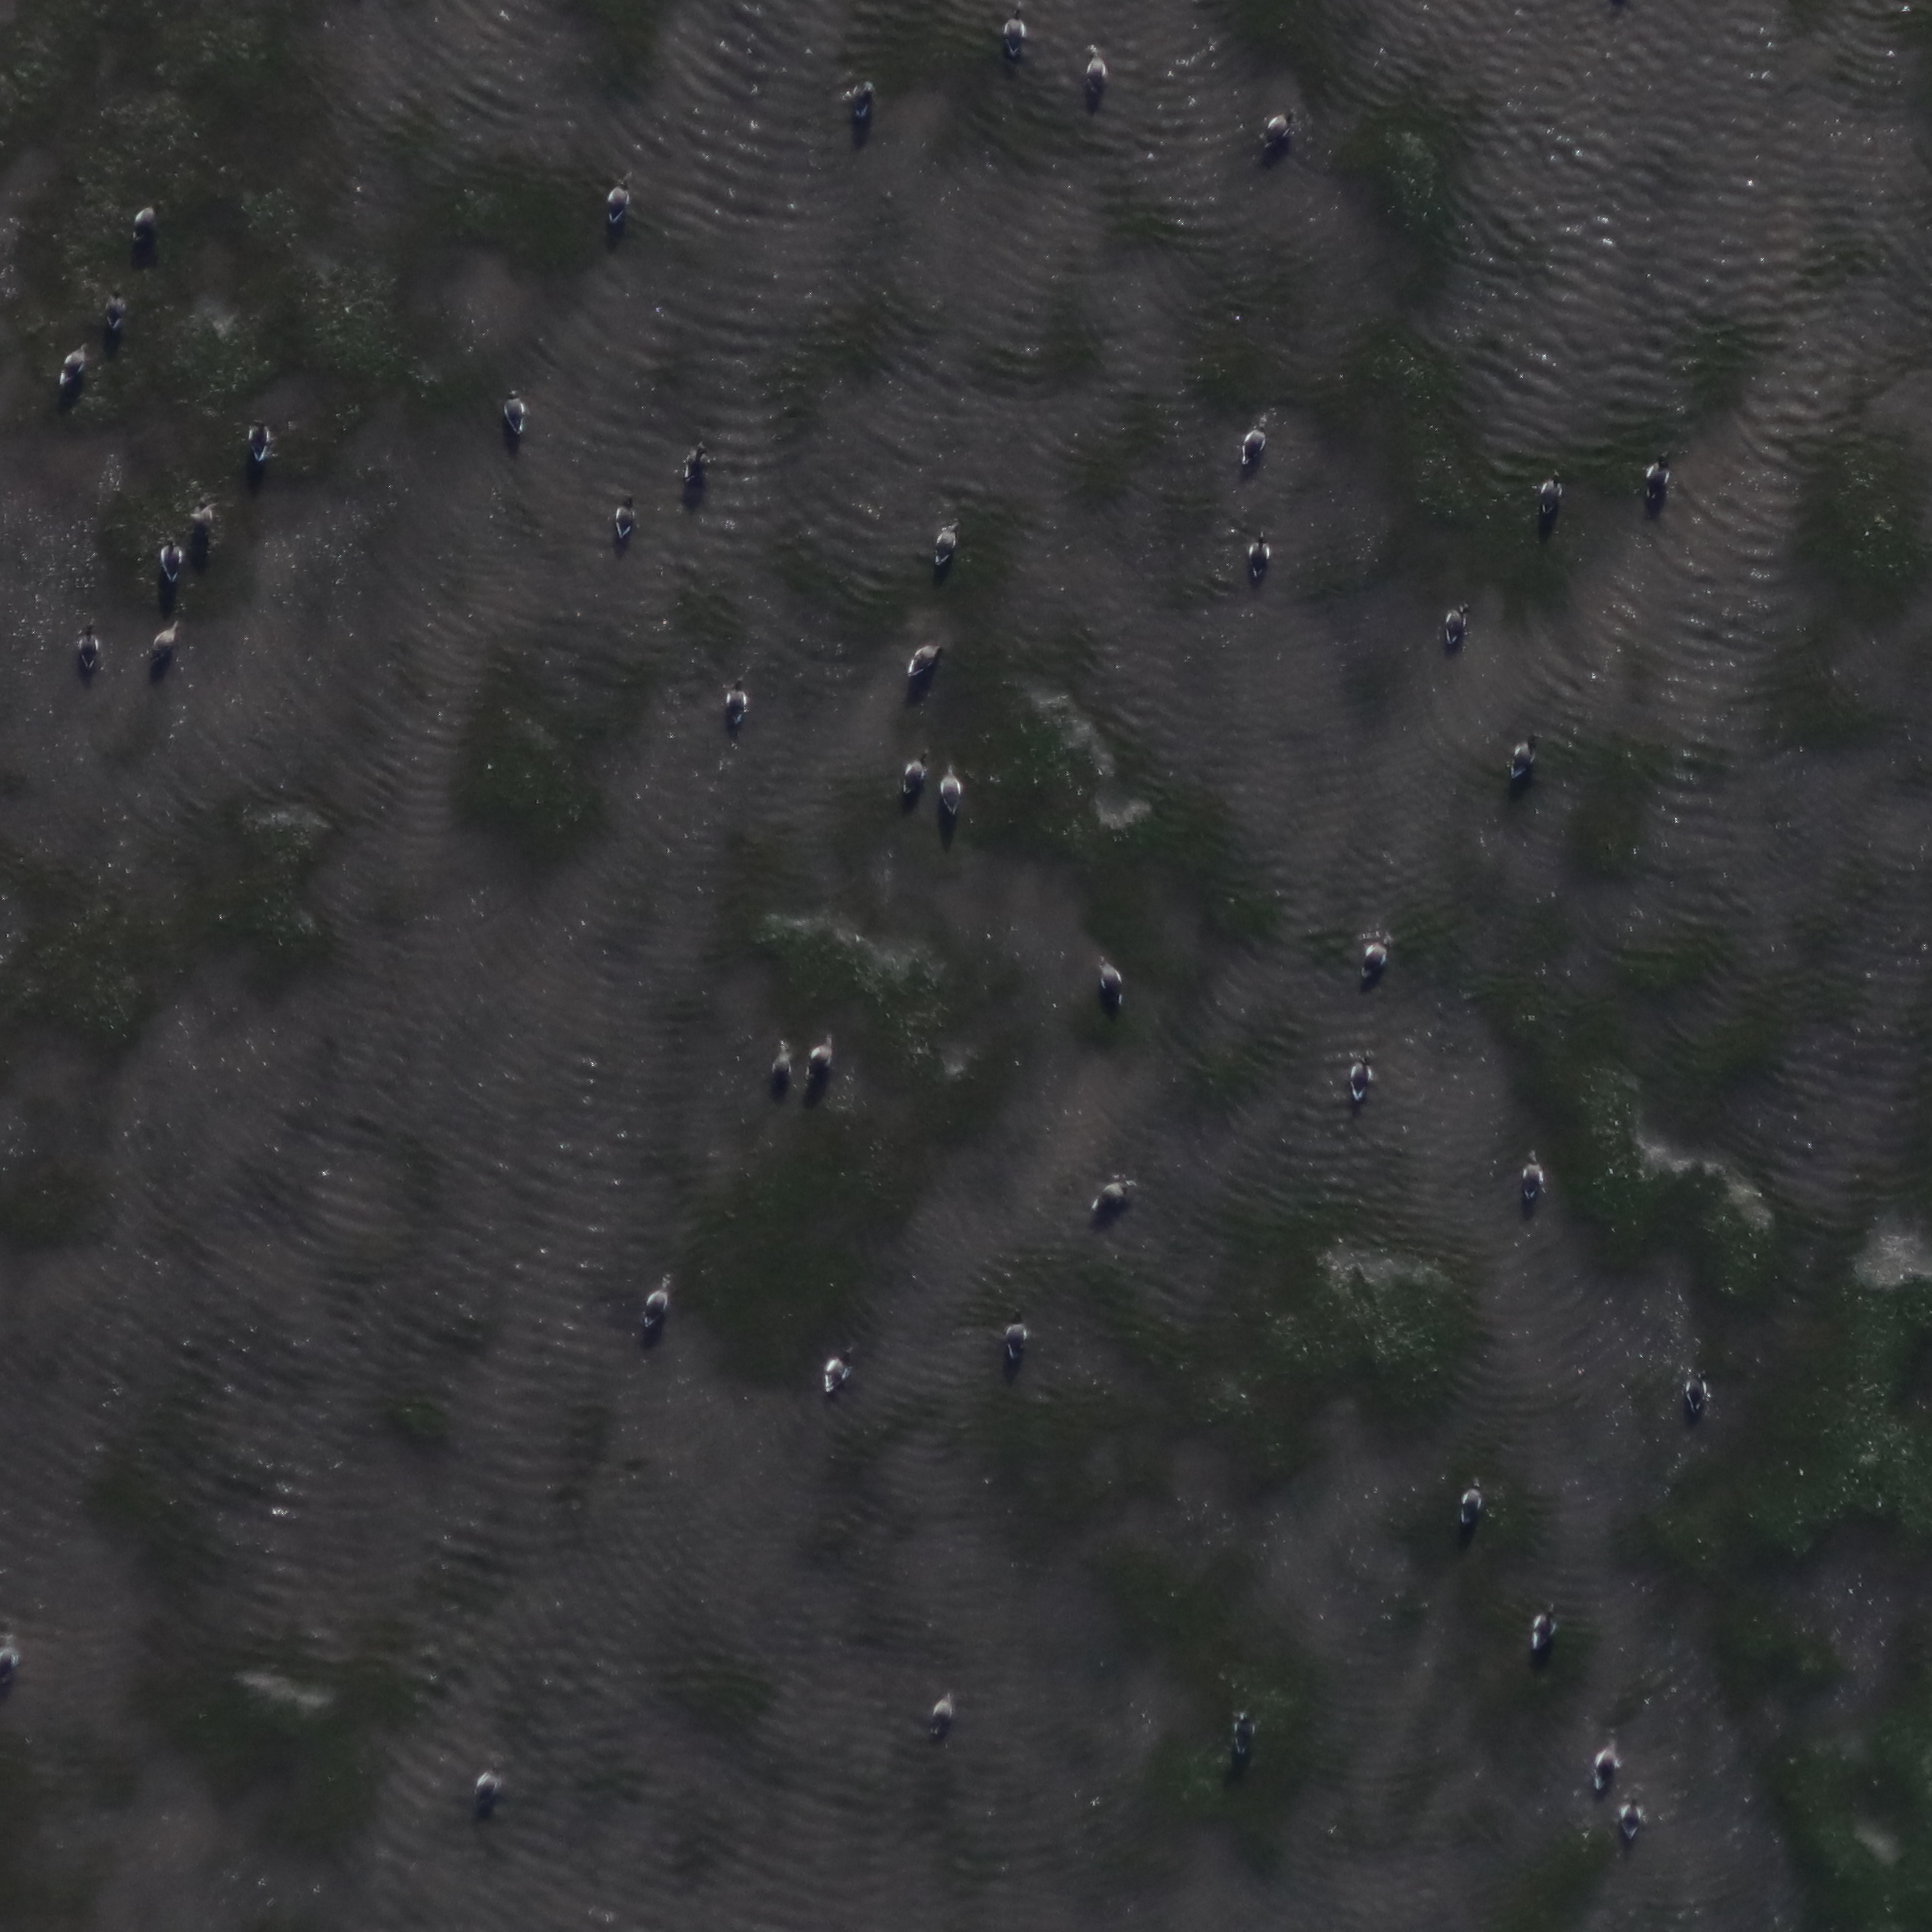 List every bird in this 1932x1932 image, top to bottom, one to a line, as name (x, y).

brant (1015, 35)
brant (1094, 69)
brant (856, 94)
brant (1284, 127)
brant (619, 199)
brant (144, 220)
brant (111, 309)
brant (76, 364)
brant (513, 411)
brant (260, 439)
brant (1254, 443)
brant (691, 469)
brant (1654, 473)
brant (1550, 496)
brant (622, 517)
brant (199, 521)
brant (947, 541)
brant (1259, 553)
brant (170, 558)
brant (1447, 631)
emperor goose (167, 642)
brant (93, 651)
brant (926, 660)
brant (736, 701)
brant (1524, 757)
brant (912, 776)
brant (956, 792)
brant (1376, 957)
brant (1116, 990)
brant (818, 1058)
brant (778, 1070)
brant (1360, 1078)
brant (1534, 1178)
brant (1113, 1198)
brant (658, 1315)
brant (1023, 1343)
brant (837, 1376)
brant (1698, 1392)
brant (1473, 1505)
brant (1544, 1631)
brant (1, 1662)
brant (943, 1717)
brant (1244, 1725)
brant (1594, 1757)
brant (485, 1782)
brant (1630, 1821)